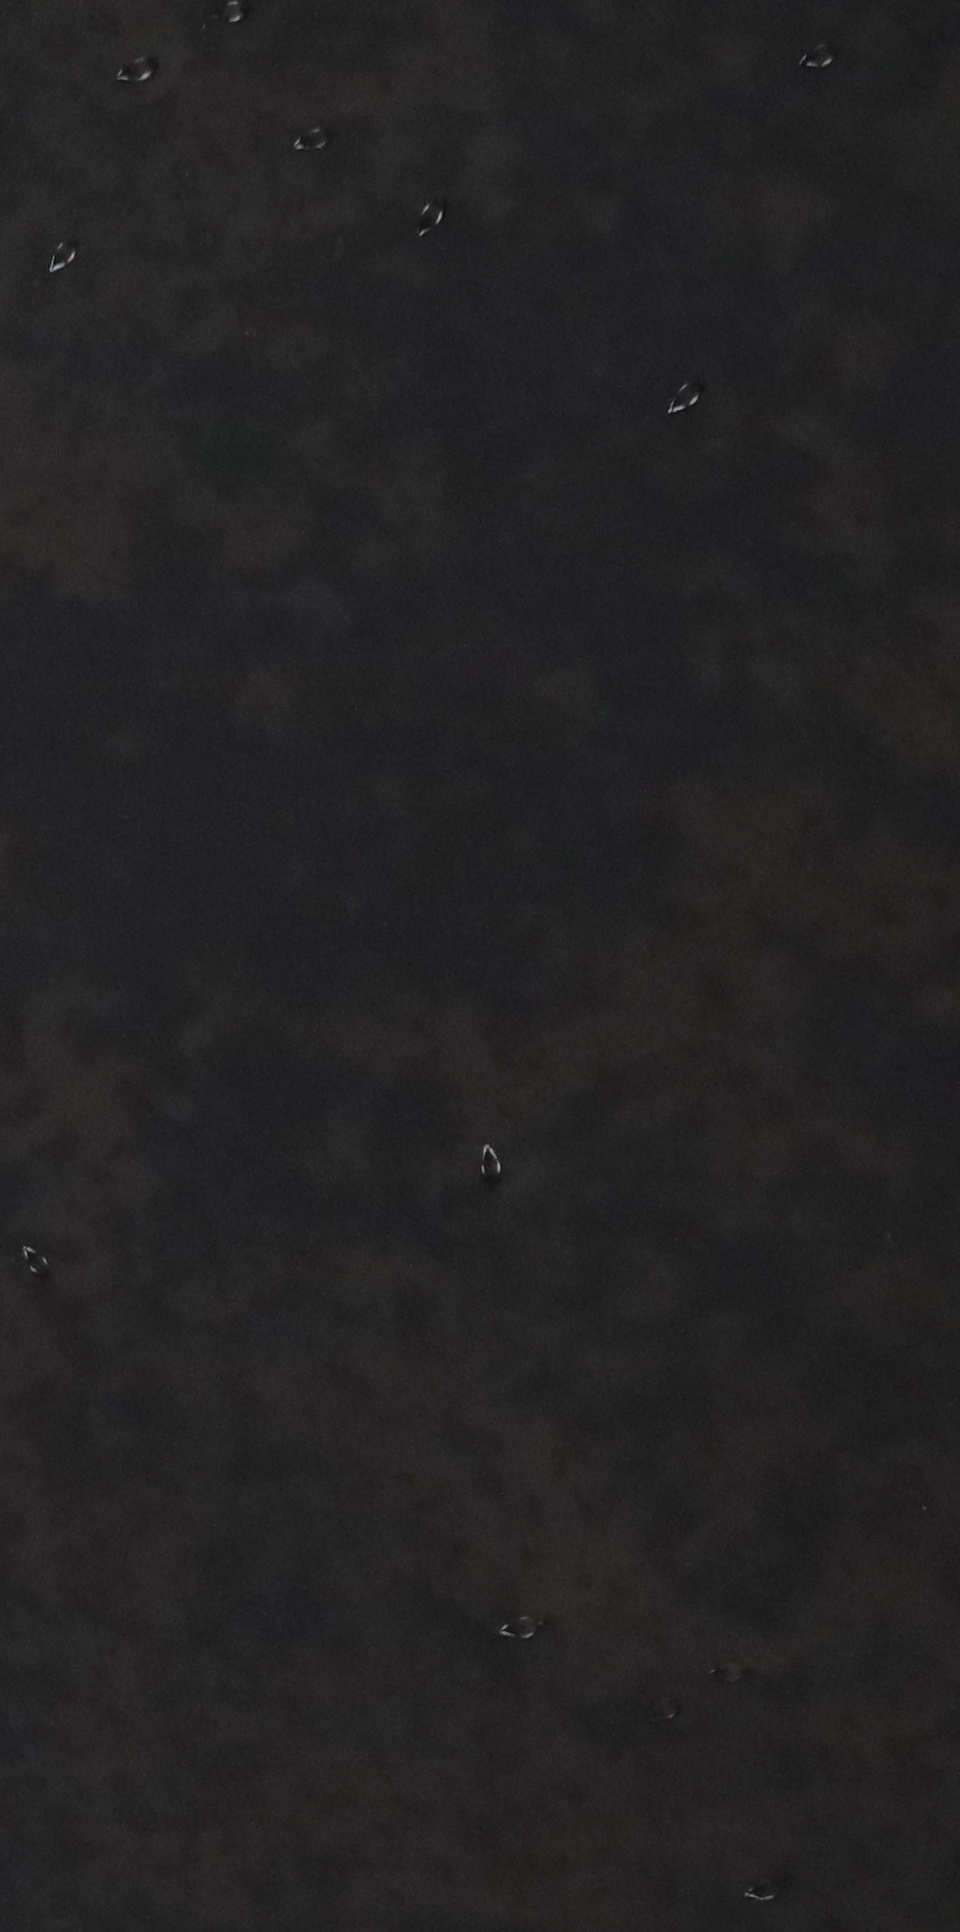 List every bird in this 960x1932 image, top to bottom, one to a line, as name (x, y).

brant (231, 12)
brant (815, 55)
brant (137, 70)
brant (314, 140)
brant (433, 218)
brant (62, 255)
brant (684, 397)
brant (492, 1164)
brant (39, 1265)
brant (523, 1627)
brant (725, 1671)
brant (667, 1703)
brant (764, 1893)